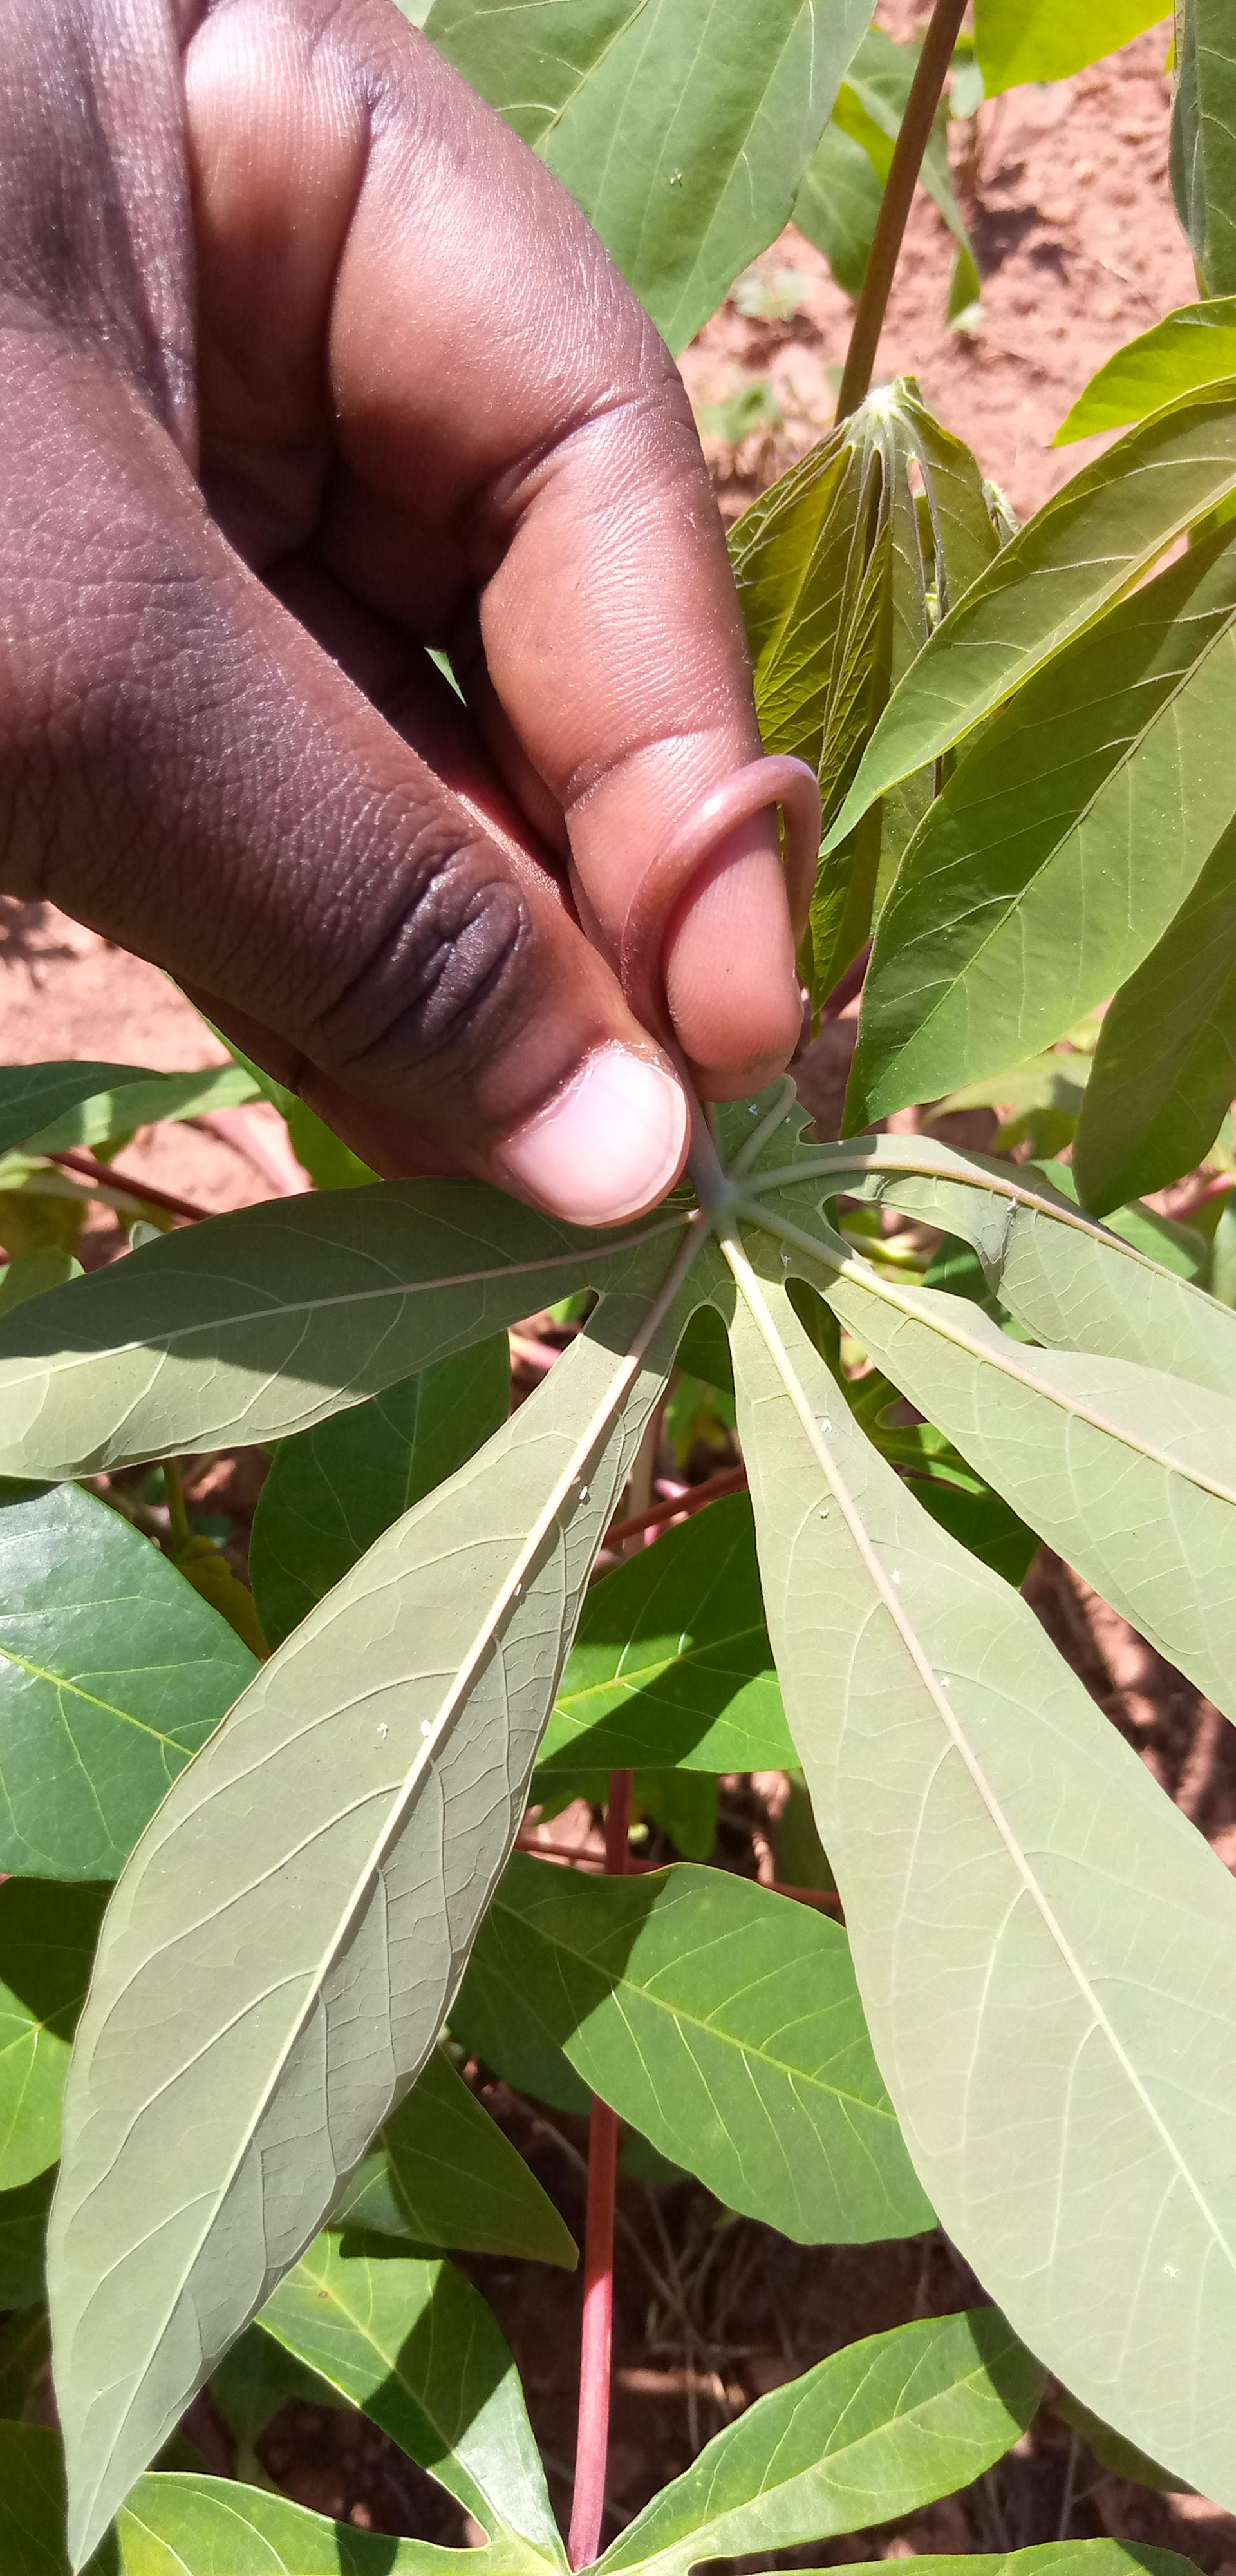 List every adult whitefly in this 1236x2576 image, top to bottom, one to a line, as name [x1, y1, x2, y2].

whitefly [742, 1099, 762, 1124]
whitefly [773, 1107, 795, 1129]
whitefly [999, 1188, 1019, 1218]
whitefly [771, 1247, 798, 1271]
whitefly [815, 1413, 838, 1437]
whitefly [556, 1468, 586, 1490]
whitefly [572, 1487, 596, 1506]
whitefly [807, 1510, 836, 1526]
whitefly [883, 1562, 906, 1593]
whitefly [504, 1571, 530, 1599]
whitefly [930, 1665, 959, 1694]
whitefly [366, 1703, 392, 1741]
whitefly [418, 1707, 438, 1740]
whitefly [1152, 2253, 1186, 2284]